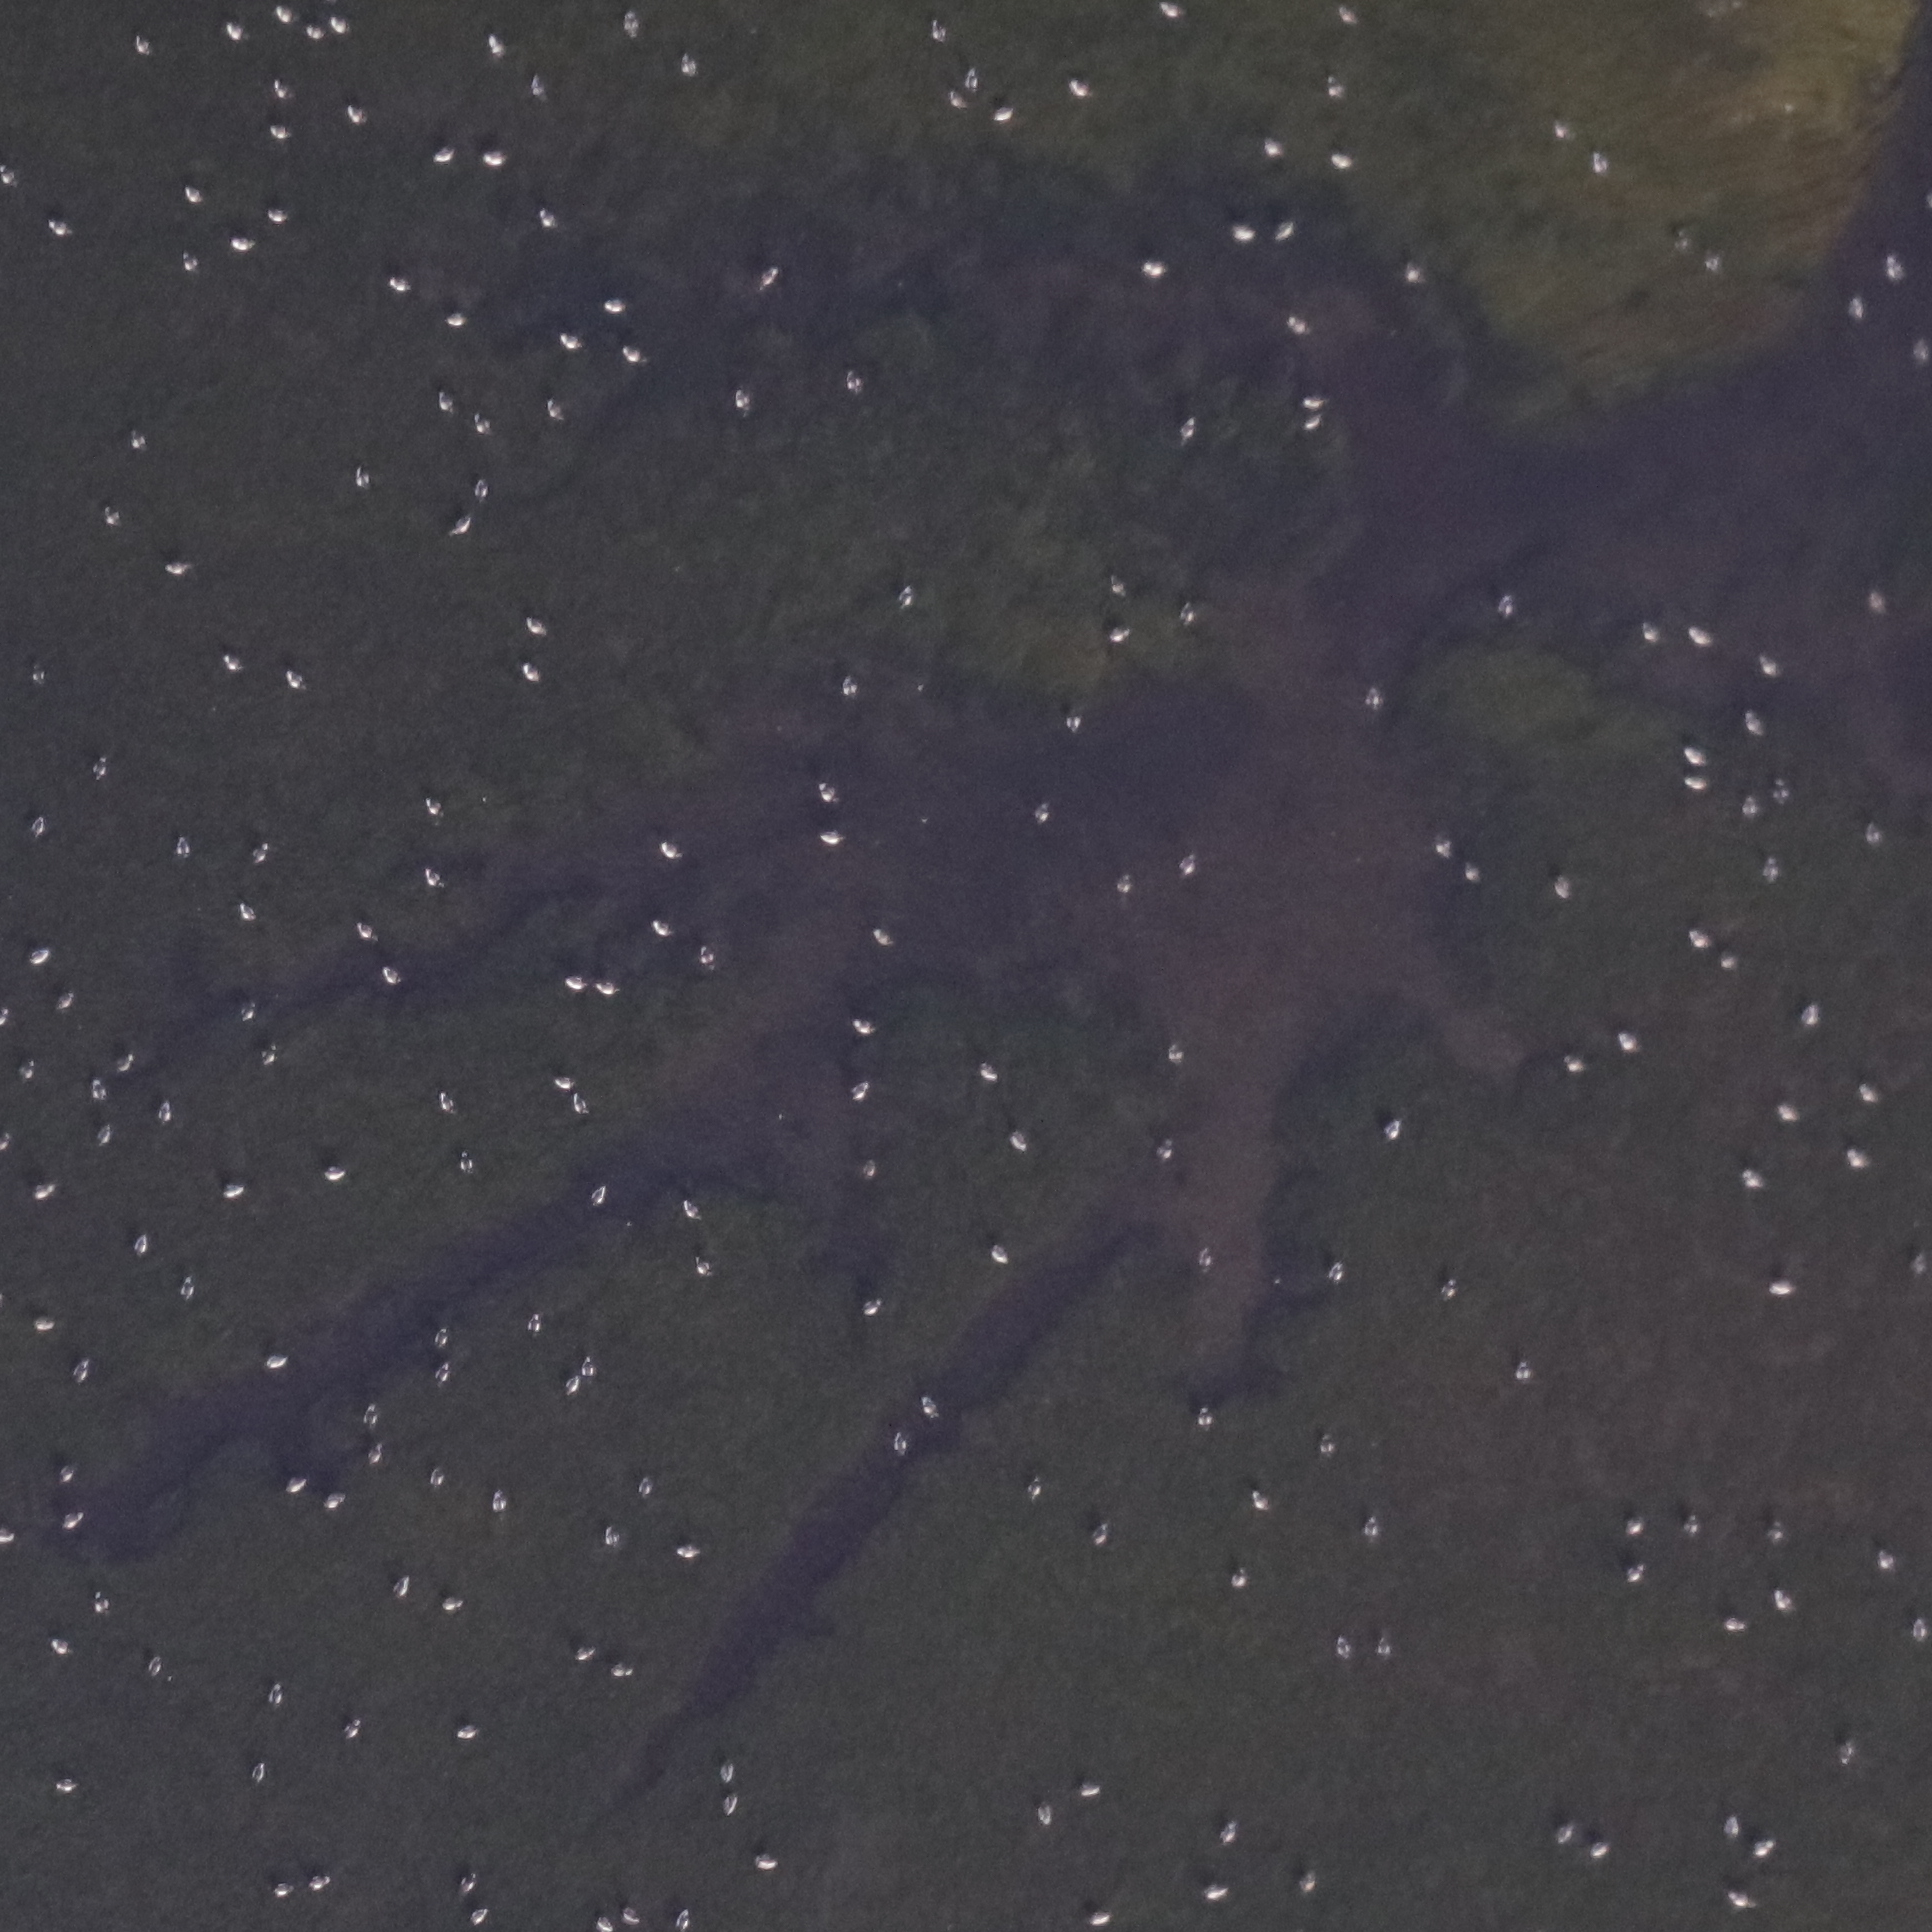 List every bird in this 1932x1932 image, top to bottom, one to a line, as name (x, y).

brant (1169, 8)
brant (279, 17)
brant (346, 24)
brant (633, 24)
brant (1350, 27)
brant (320, 29)
brant (230, 32)
brant (932, 34)
brant (141, 44)
brant (500, 45)
brant (696, 63)
brant (283, 79)
brant (972, 82)
brant (545, 84)
brant (1330, 84)
brant (1082, 92)
brant (965, 105)
brant (1006, 109)
brant (365, 117)
brant (1566, 123)
brant (282, 133)
brant (1273, 146)
brant (445, 152)
brant (1341, 153)
brant (1613, 162)
brant (505, 167)
brant (8, 177)
brant (195, 192)
brant (279, 205)
brant (548, 219)
brant (56, 225)
brant (1680, 232)
brant (1295, 233)
brant (1243, 234)
brant (247, 240)
brant (1716, 257)
brant (190, 263)
brant (1420, 265)
brant (1897, 265)
brant (771, 267)
brant (1163, 277)
brant (405, 290)
brant (616, 309)
brant (1866, 310)
brant (461, 322)
brant (1302, 325)
brant (573, 344)
brant (632, 354)
brant (859, 376)
brant (1315, 396)
brant (741, 405)
brant (448, 406)
brant (553, 411)
brant (1316, 424)
brant (482, 426)
brant (1187, 432)
brant (134, 452)
brant (366, 483)
brant (489, 484)
brant (114, 521)
brant (460, 525)
brant (185, 576)
brant (1121, 580)
brant (908, 596)
brant (1885, 600)
brant (1499, 607)
brant (1182, 616)
brant (538, 635)
brant (1122, 635)
brant (1644, 639)
brant (1696, 640)
brant (233, 663)
brant (534, 670)
brant (1771, 671)
brant (39, 675)
brant (293, 677)
brant (844, 686)
brant (1372, 700)
brant (1761, 716)
brant (1071, 722)
brant (1697, 757)
brant (100, 769)
brant (1702, 784)
brant (1793, 790)
brant (819, 791)
brant (435, 806)
brant (1750, 807)
brant (1042, 810)
brant (40, 831)
brant (829, 834)
brant (1879, 834)
brant (1440, 842)
brant (183, 846)
brant (670, 849)
brant (260, 854)
brant (1188, 865)
brant (1764, 870)
brant (1472, 872)
brant (432, 873)
brant (1127, 886)
brant (1562, 887)
brant (253, 909)
brant (656, 925)
brant (366, 931)
brant (1706, 934)
brant (888, 938)
brant (700, 956)
brant (37, 957)
brant (1732, 960)
brant (399, 969)
brant (609, 986)
brant (576, 990)
brant (251, 1004)
brant (69, 1009)
brant (1809, 1016)
brant (2, 1019)
brant (867, 1025)
brant (1632, 1043)
brant (1181, 1049)
brant (268, 1054)
brant (1579, 1066)
brant (126, 1067)
brant (980, 1069)
brant (26, 1071)
brant (568, 1079)
brant (859, 1091)
brant (99, 1092)
brant (1872, 1093)
brant (447, 1103)
brant (580, 1105)
brant (1795, 1107)
brant (165, 1114)
brant (1399, 1128)
brant (105, 1132)
brant (1017, 1137)
brant (3, 1141)
brant (1169, 1152)
brant (1854, 1157)
brant (466, 1163)
brant (875, 1166)
brant (340, 1170)
brant (1757, 1182)
brant (44, 1189)
brant (231, 1191)
brant (604, 1192)
brant (697, 1209)
brant (140, 1246)
brant (1007, 1253)
brant (1200, 1257)
brant (1925, 1264)
brant (704, 1267)
brant (1335, 1271)
brant (1781, 1282)
brant (187, 1289)
brant (1449, 1289)
brant (872, 1299)
brant (535, 1324)
brant (47, 1325)
brant (441, 1339)
brant (274, 1360)
brant (1524, 1367)
brant (588, 1368)
brant (80, 1373)
brant (442, 1374)
brant (568, 1392)
brant (928, 1409)
brant (372, 1415)
brant (1207, 1423)
brant (896, 1442)
brant (383, 1451)
brant (1335, 1452)
brant (68, 1473)
brant (437, 1477)
brant (300, 1485)
brant (645, 1487)
brant (1034, 1488)
brant (1258, 1496)
brant (339, 1503)
brant (494, 1503)
brant (76, 1516)
brant (1693, 1527)
brant (1633, 1530)
brant (1374, 1531)
brant (1774, 1534)
brant (2, 1535)
brant (1104, 1536)
brant (616, 1542)
brant (686, 1546)
brant (1894, 1562)
brant (1635, 1573)
brant (1234, 1581)
brant (401, 1589)
brant (457, 1601)
brant (96, 1604)
brant (1787, 1604)
brant (1735, 1624)
brant (1915, 1633)
brant (60, 1641)
brant (1386, 1646)
brant (1341, 1648)
brant (585, 1653)
brant (157, 1660)
brant (630, 1672)
brant (279, 1699)
brant (351, 1730)
brant (468, 1736)
brant (1844, 1756)
brant (259, 1772)
brant (726, 1777)
brant (67, 1785)
brant (1096, 1787)
brant (1043, 1805)
brant (729, 1807)
brant (1732, 1821)
brant (1563, 1822)
brant (1231, 1835)
brant (1598, 1846)
brant (1766, 1850)
brant (768, 1863)
brant (475, 1882)
brant (318, 1883)
brant (1309, 1883)
brant (1217, 1884)
brant (287, 1890)
brant (1744, 1893)
brant (1105, 1911)
brant (479, 1918)
brant (636, 1918)
brant (689, 1922)
brant (604, 1926)